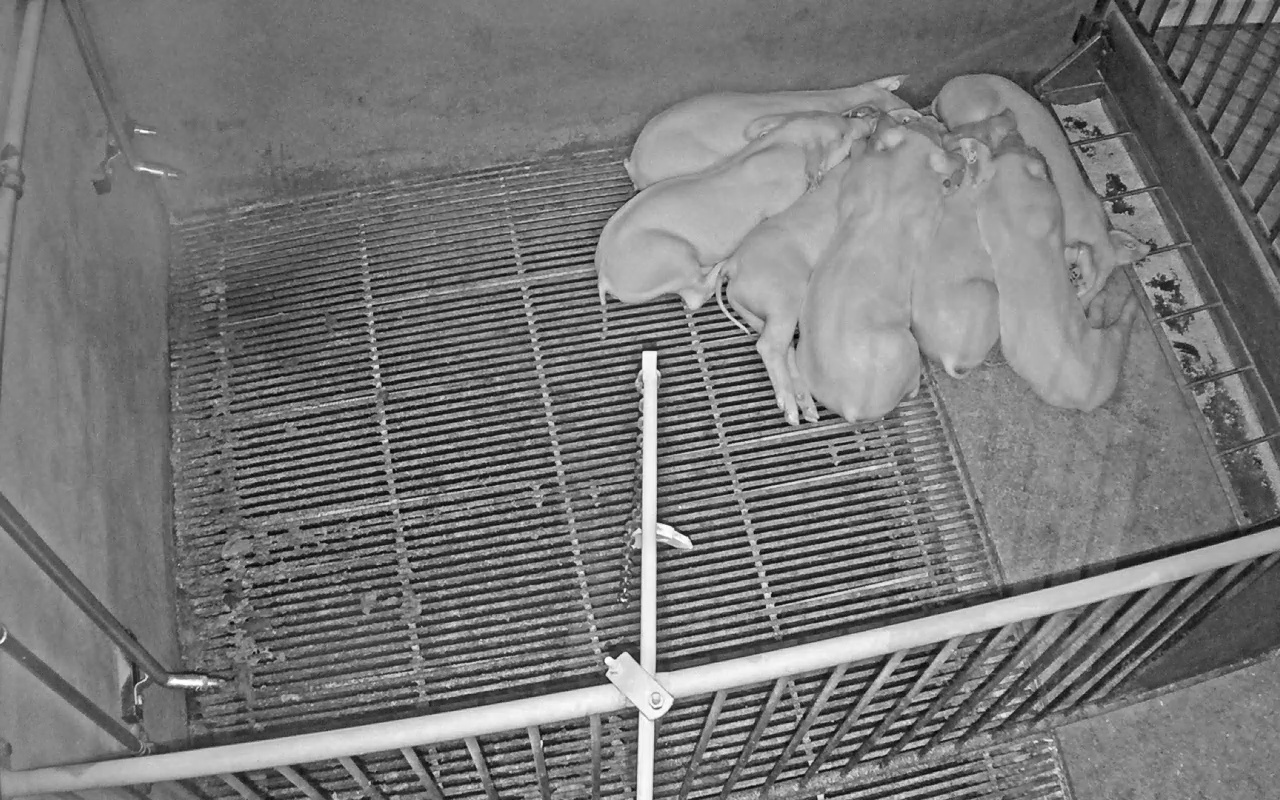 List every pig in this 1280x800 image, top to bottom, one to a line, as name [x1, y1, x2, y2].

pig [932, 73, 1153, 313]
pig [624, 74, 923, 191]
pig [715, 101, 882, 428]
pig [794, 107, 967, 427]
pig [910, 108, 1018, 380]
pig [593, 112, 876, 341]
pig [957, 129, 1141, 414]